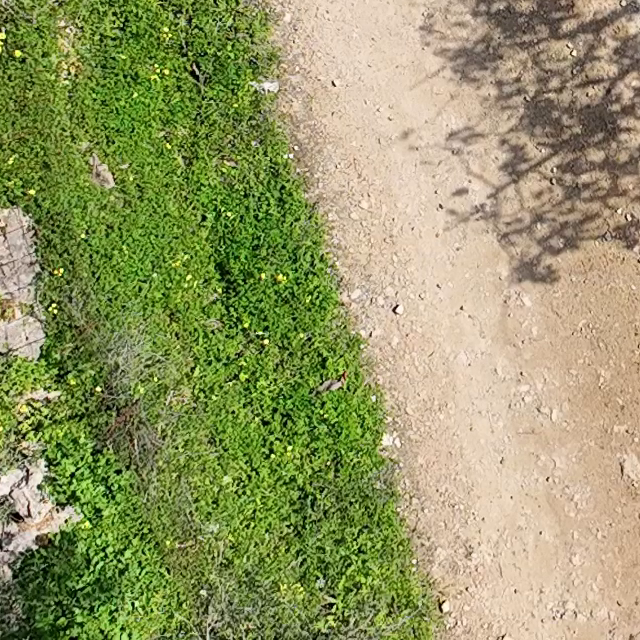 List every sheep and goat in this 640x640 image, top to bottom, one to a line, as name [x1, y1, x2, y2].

None